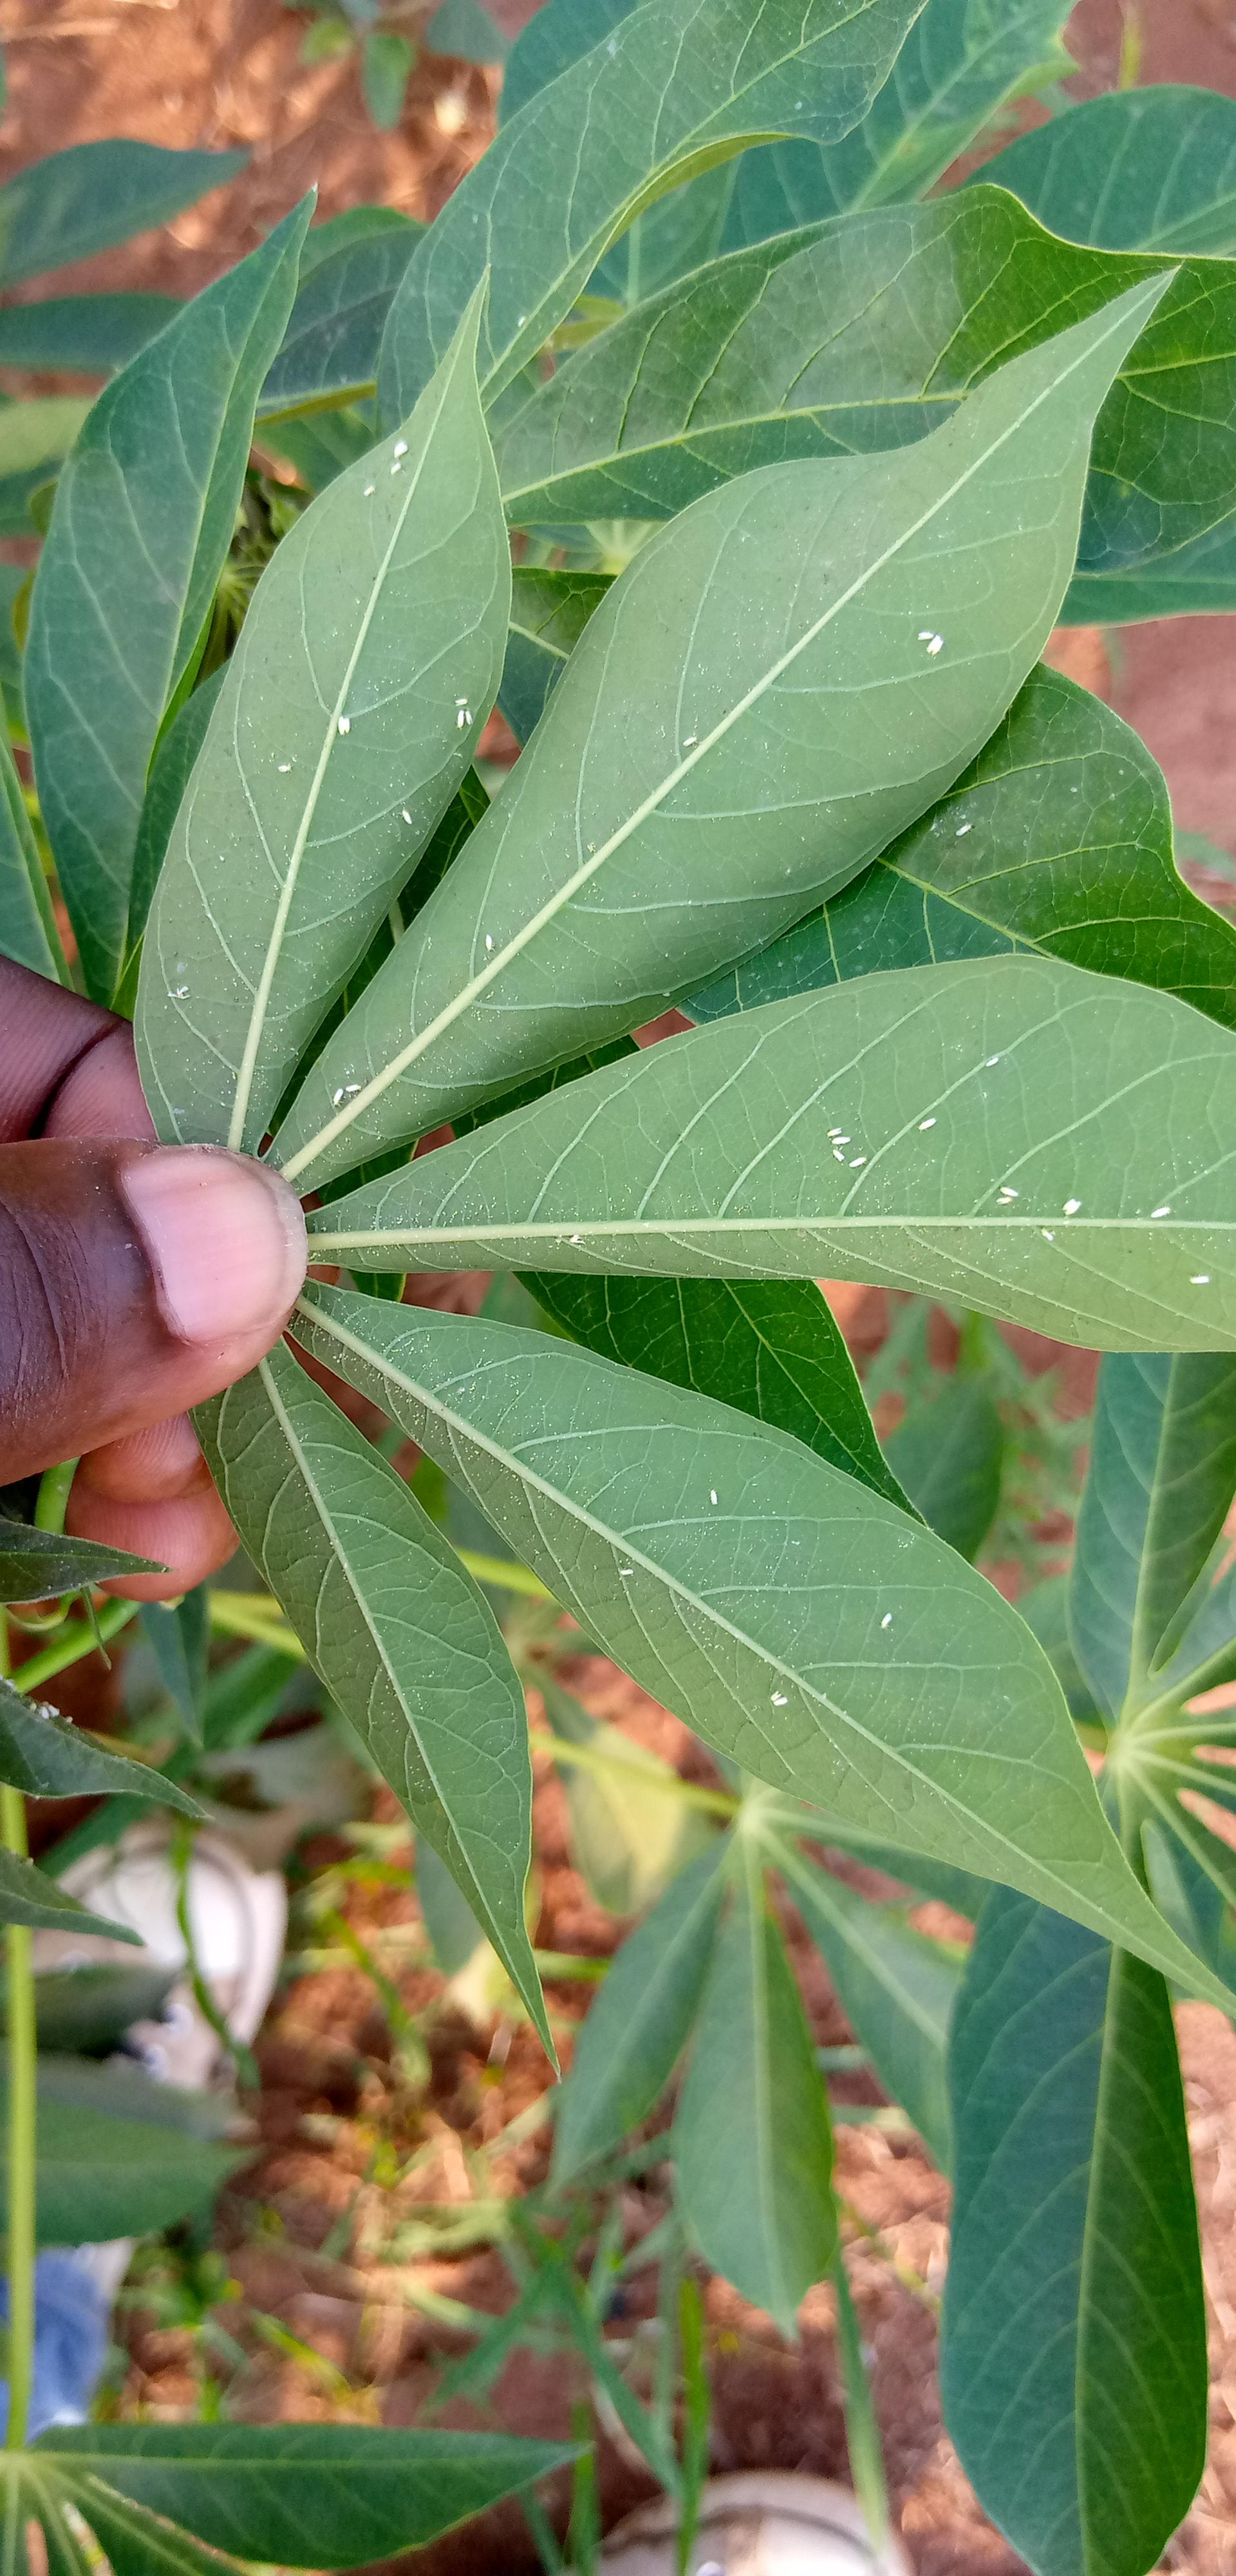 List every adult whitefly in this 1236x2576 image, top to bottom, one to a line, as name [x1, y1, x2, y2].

whitefly [514, 314, 532, 328]
whitefly [391, 440, 412, 459]
whitefly [389, 461, 405, 478]
whitefly [362, 483, 377, 499]
whitefly [915, 628, 935, 642]
whitefly [924, 634, 948, 658]
whitefly [453, 695, 471, 707]
whitefly [455, 708, 474, 729]
whitefly [336, 713, 353, 736]
whitefly [680, 732, 700, 748]
whitefly [274, 762, 293, 773]
whitefly [400, 807, 417, 827]
whitefly [953, 819, 979, 837]
whitefly [482, 931, 496, 954]
whitefly [164, 983, 192, 1003]
whitefly [982, 1055, 1005, 1070]
whitefly [344, 1081, 364, 1094]
whitefly [331, 1085, 344, 1108]
whitefly [917, 1112, 941, 1133]
whitefly [825, 1125, 844, 1137]
whitefly [829, 1135, 855, 1148]
whitefly [829, 1146, 848, 1165]
whitefly [847, 1154, 871, 1170]
whitefly [998, 1184, 1023, 1197]
whitefly [992, 1195, 1015, 1207]
whitefly [1060, 1195, 1083, 1221]
whitefly [1145, 1202, 1175, 1220]
whitefly [1039, 1225, 1058, 1245]
whitefly [564, 1232, 590, 1251]
whitefly [1186, 1271, 1217, 1289]
whitefly [707, 1486, 724, 1509]
whitefly [615, 1564, 638, 1578]
whitefly [877, 1611, 896, 1632]
whitefly [769, 1686, 787, 1709]
whitefly [49, 1704, 64, 1718]
whitefly [40, 1705, 51, 1720]